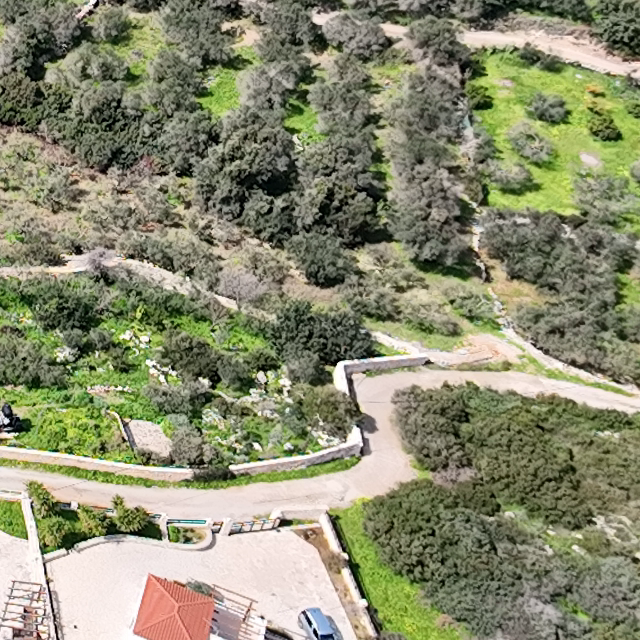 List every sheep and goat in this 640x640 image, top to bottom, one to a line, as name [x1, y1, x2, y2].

None